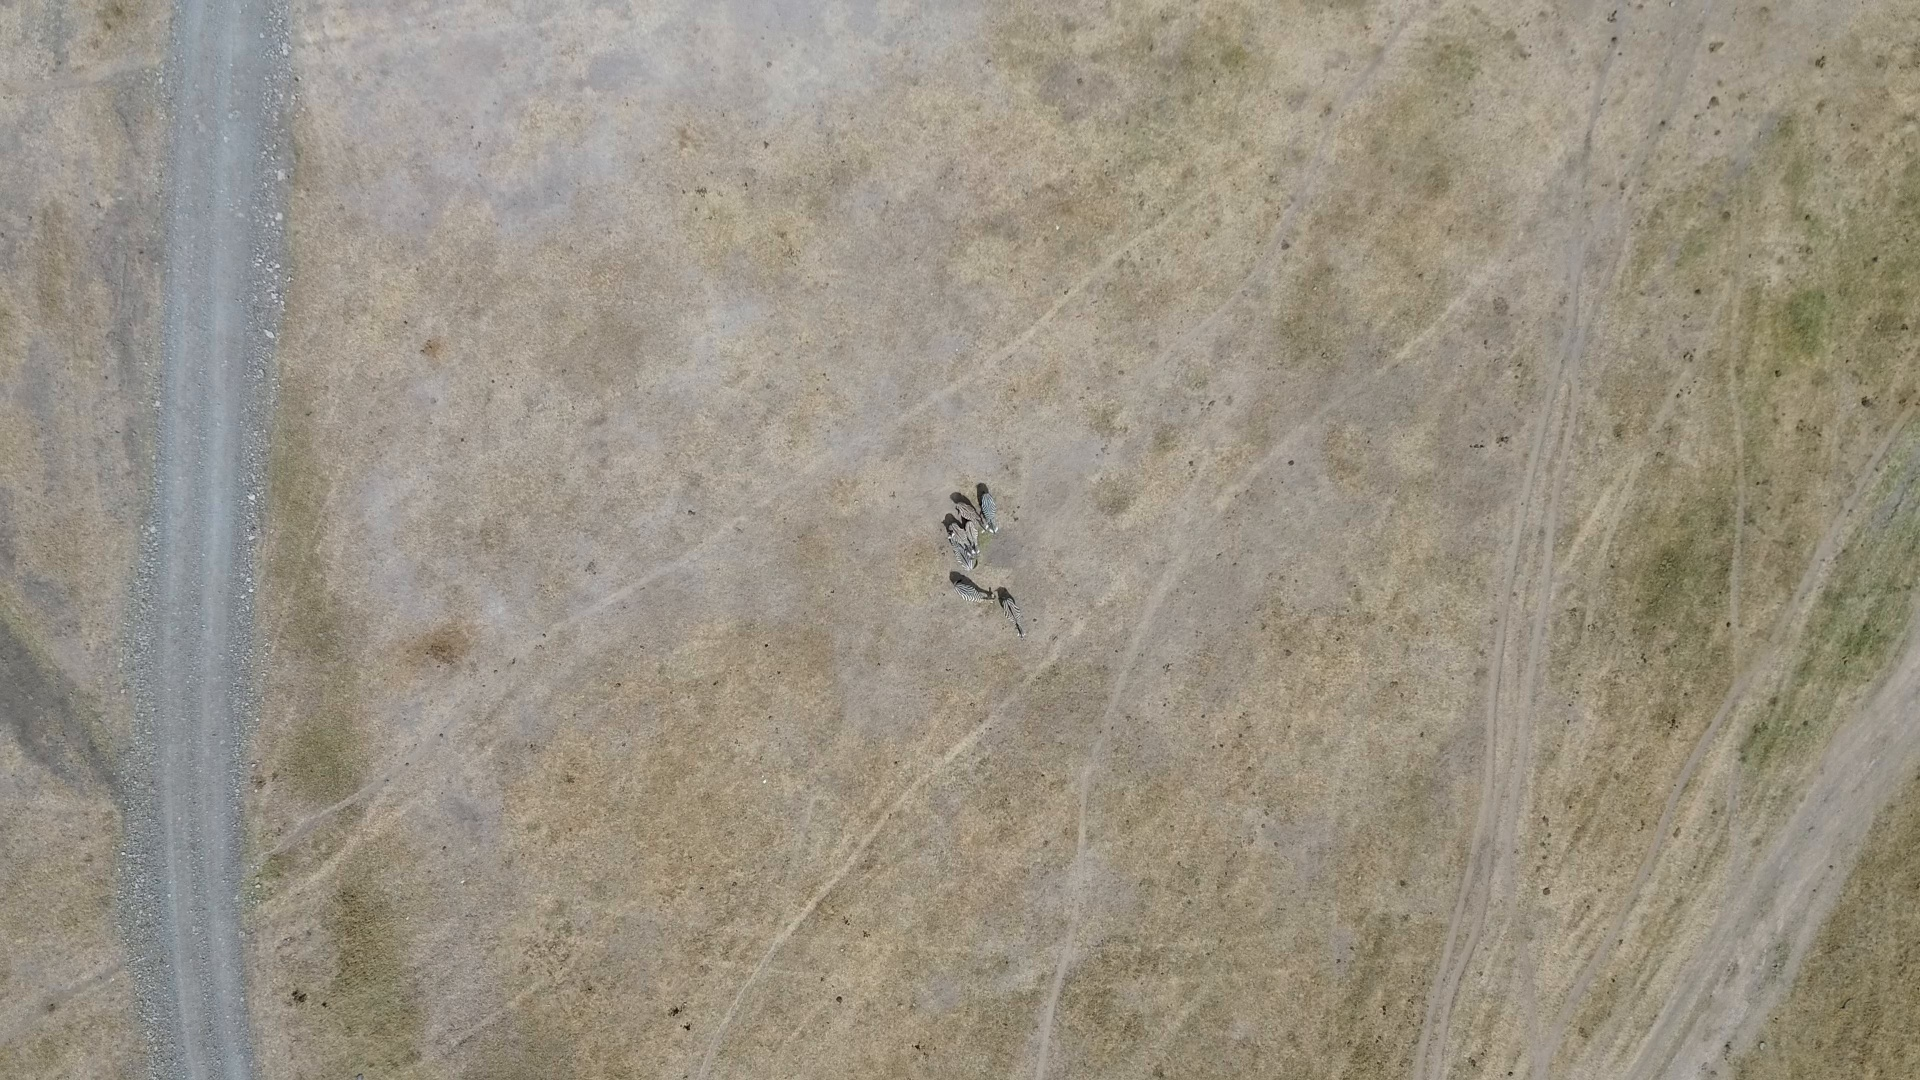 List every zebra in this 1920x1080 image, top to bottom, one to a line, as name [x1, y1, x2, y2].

zebra [980, 494, 1001, 534]
zebra [957, 502, 988, 534]
zebra [965, 522, 980, 556]
zebra [949, 523, 975, 557]
zebra [948, 533, 972, 571]
zebra [952, 581, 996, 605]
zebra [1004, 597, 1025, 638]